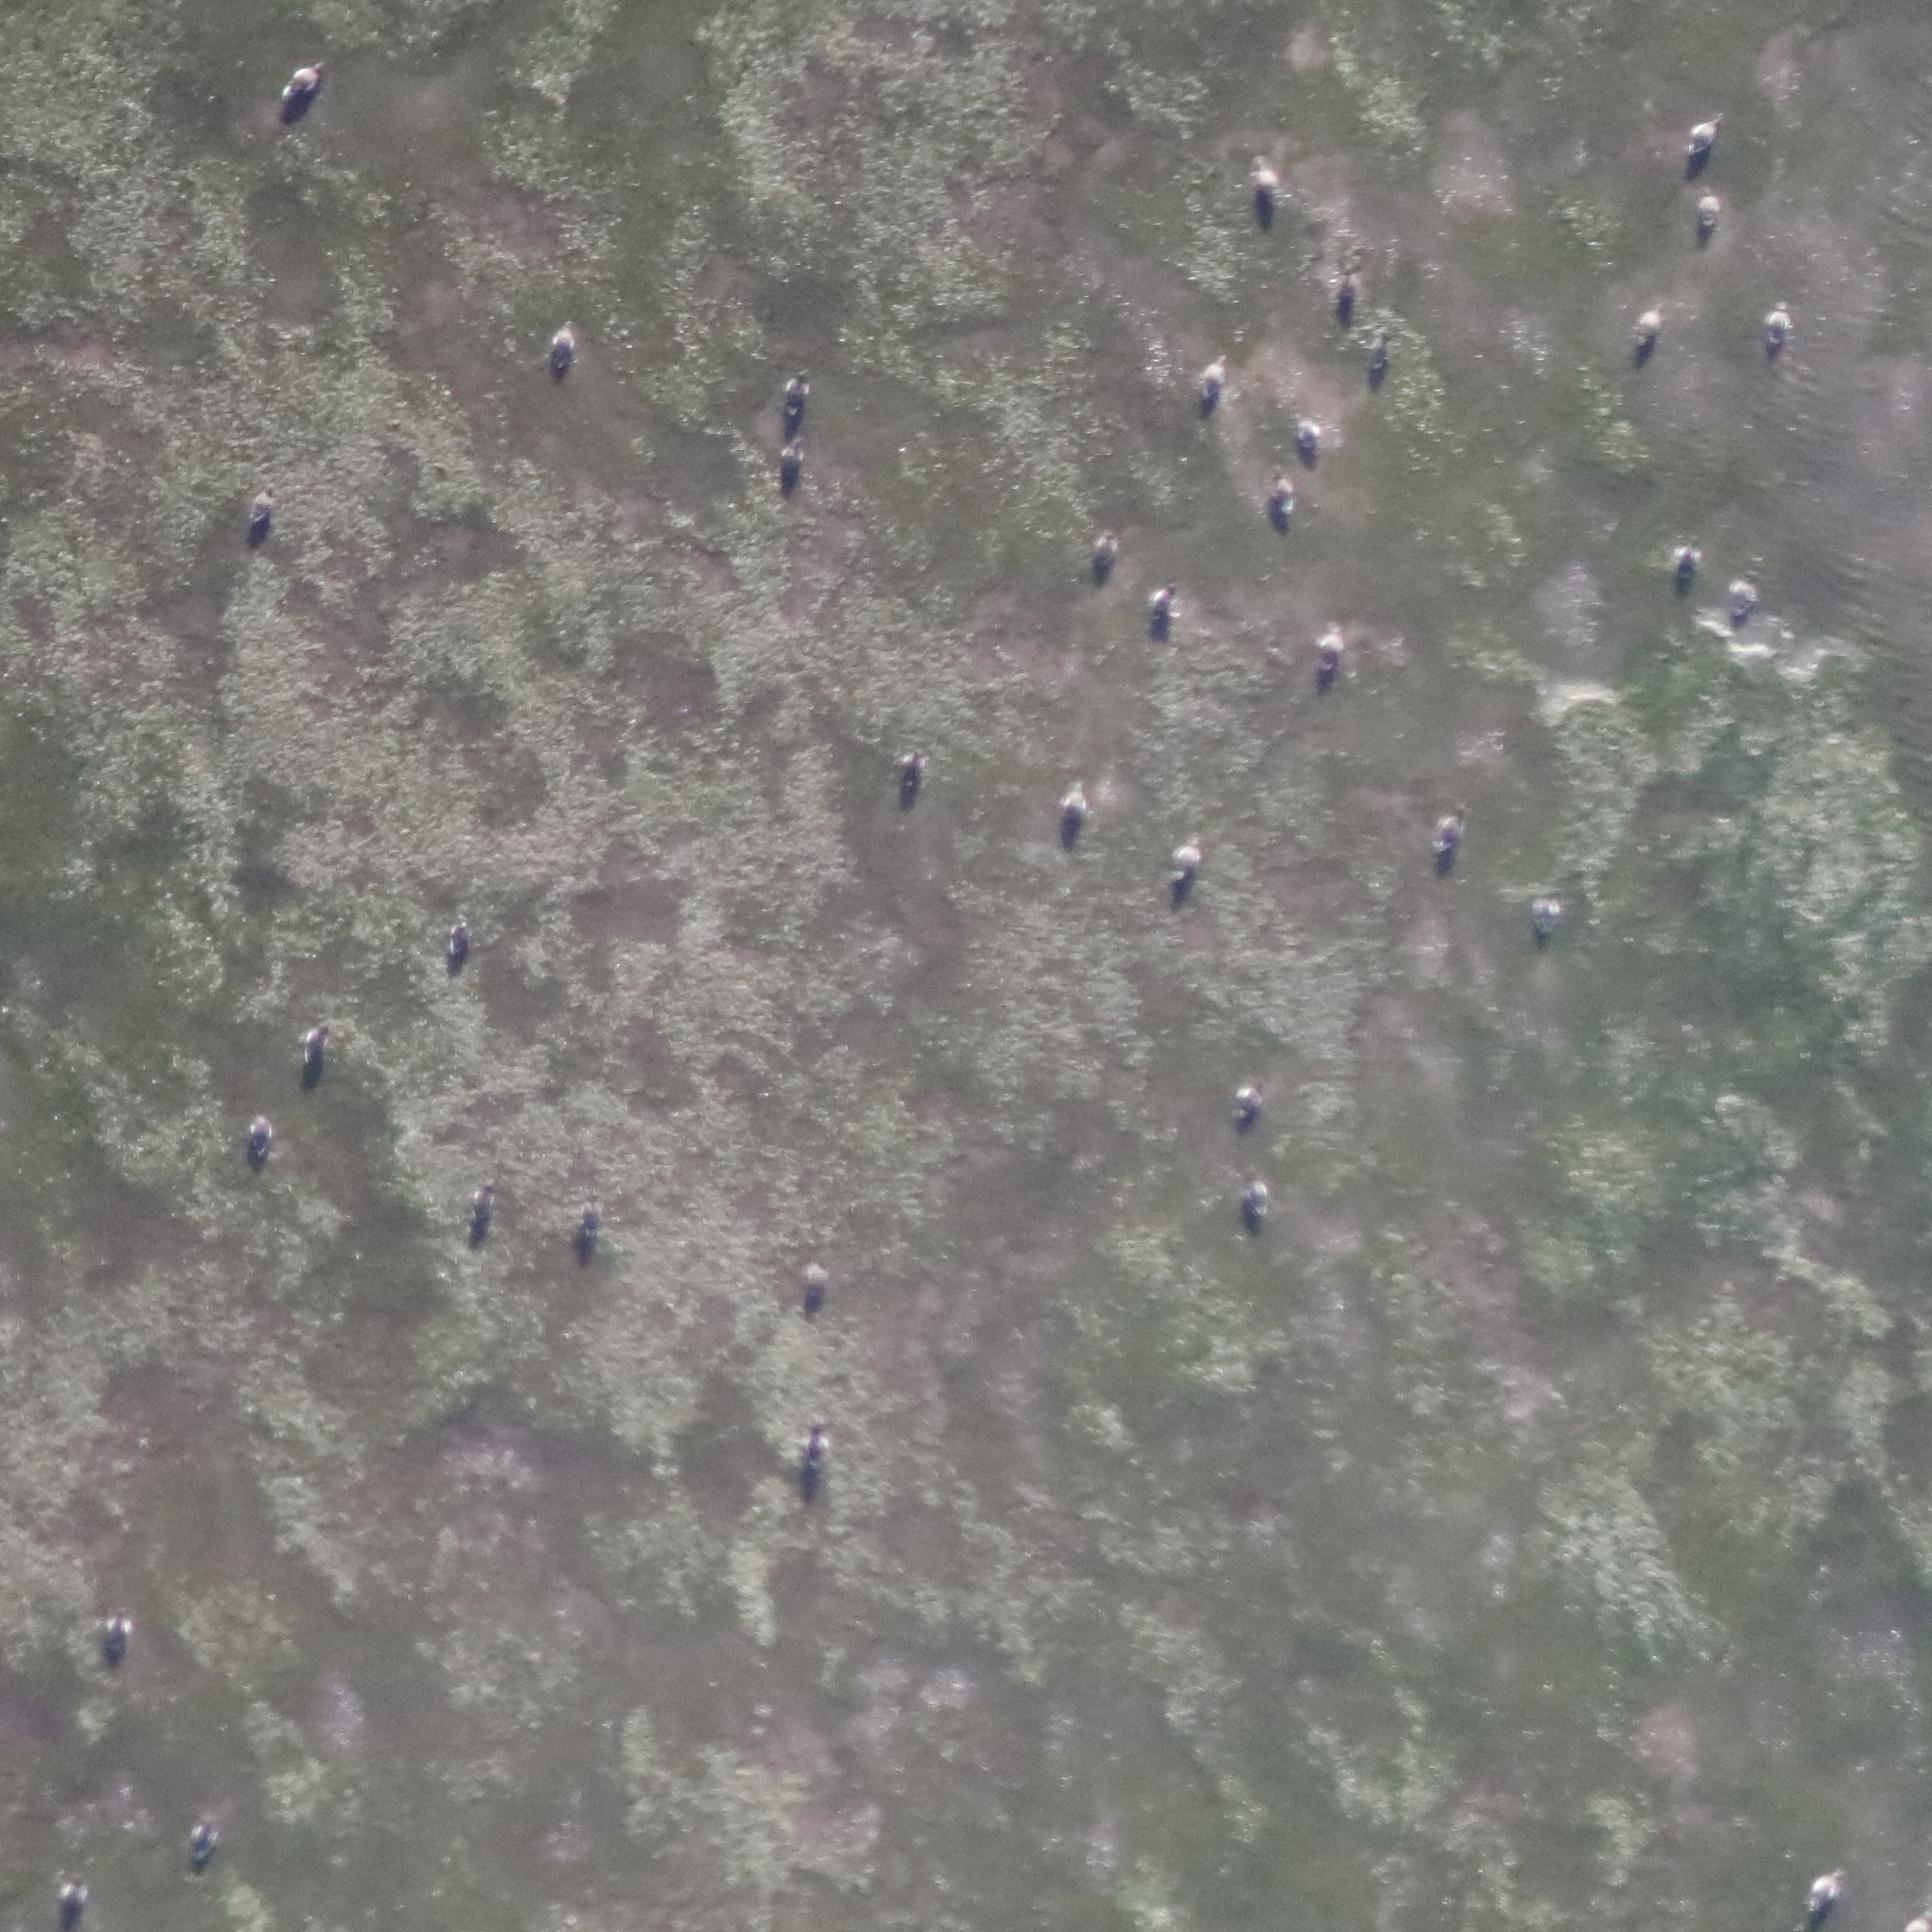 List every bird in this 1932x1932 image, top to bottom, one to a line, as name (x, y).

brant (305, 83)
brant (1707, 137)
brant (1263, 182)
brant (1710, 214)
brant (1348, 294)
brant (1787, 320)
brant (1650, 328)
brant (1384, 351)
brant (566, 352)
brant (1212, 385)
brant (797, 391)
brant (1312, 441)
brant (787, 460)
brant (1278, 487)
brant (260, 511)
brant (1099, 543)
brant (1687, 564)
brant (1741, 603)
brant (1165, 605)
brant (1335, 653)
brant (921, 768)
brant (1448, 821)
brant (1066, 824)
brant (1184, 865)
brant (1546, 914)
brant (465, 941)
brant (323, 1052)
brant (1239, 1105)
brant (254, 1141)
brant (1251, 1197)
brant (477, 1205)
brant (597, 1223)
brant (824, 1285)
brant (821, 1451)
brant (115, 1642)
brant (198, 1847)
brant (82, 1891)
brant (1830, 1894)
brant (1922, 1925)